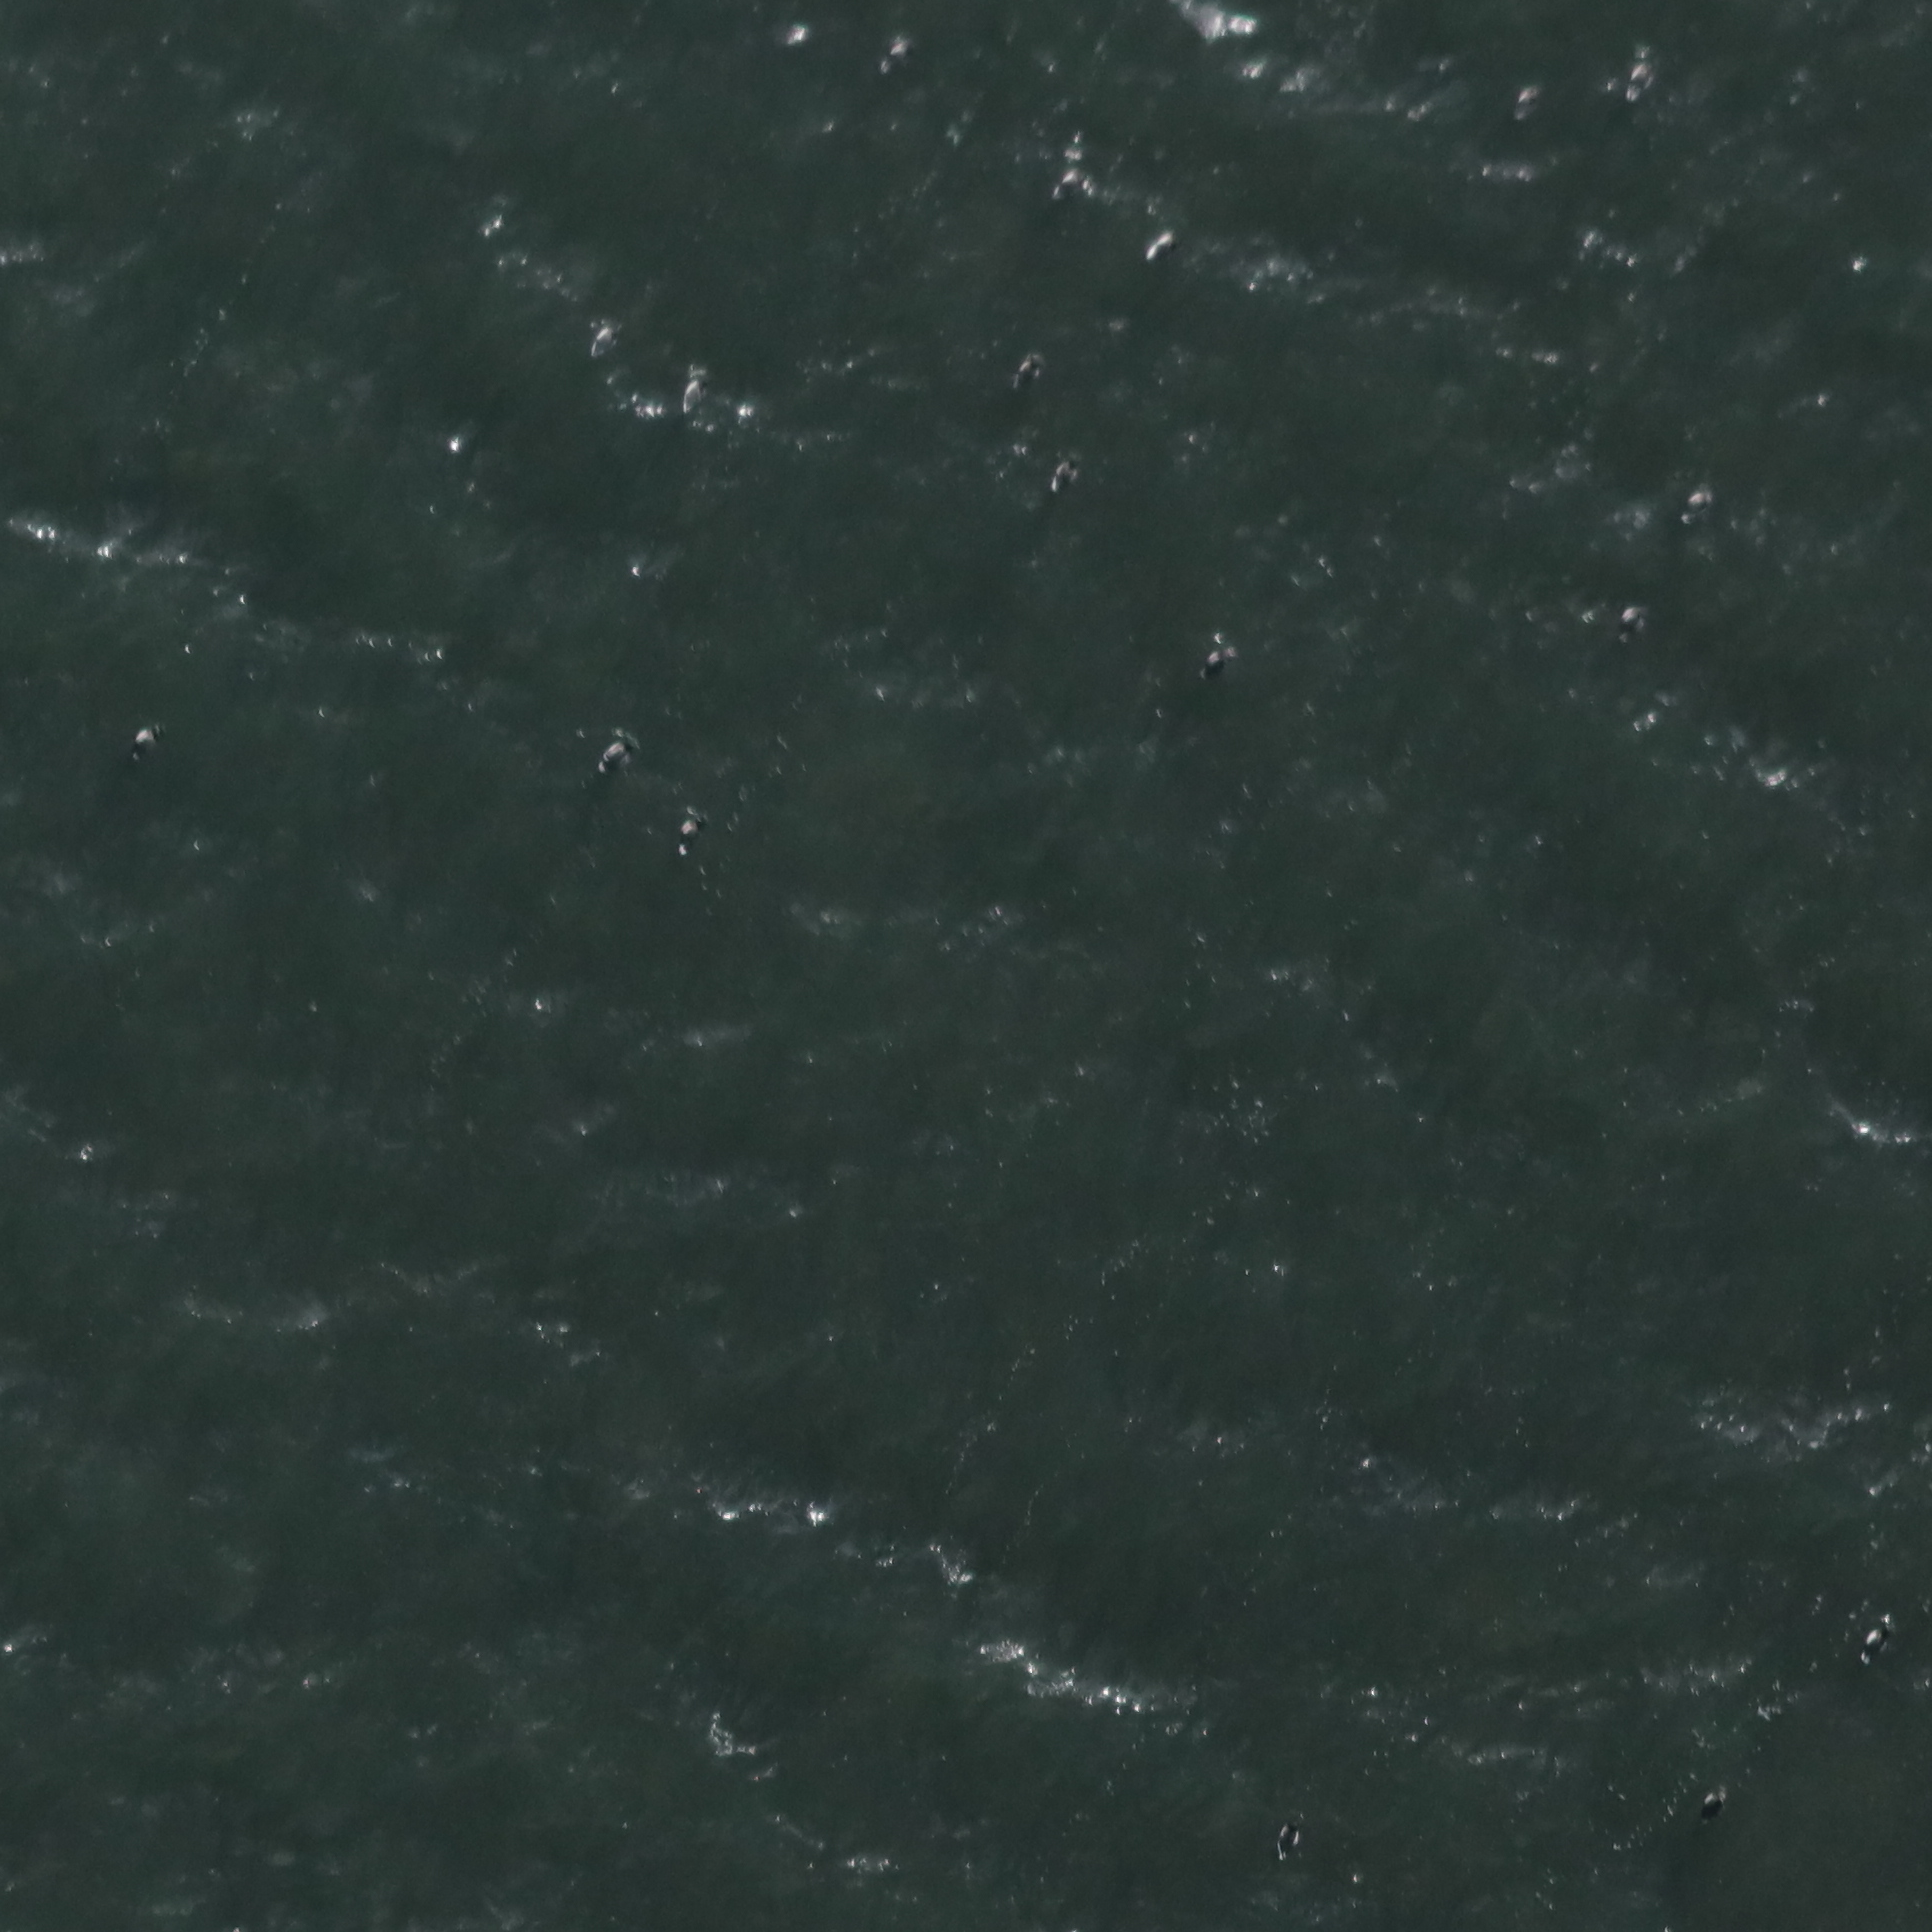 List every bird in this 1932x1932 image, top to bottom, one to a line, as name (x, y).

brant (898, 54)
brant (1640, 78)
brant (1531, 102)
brant (1070, 188)
brant (1162, 250)
brant (603, 342)
brant (1027, 370)
brant (693, 397)
brant (1066, 476)
brant (1699, 504)
brant (1633, 625)
brant (1214, 665)
brant (146, 742)
brant (615, 753)
brant (688, 839)
brant (1873, 1640)
brant (1714, 1807)
brant (1288, 1838)